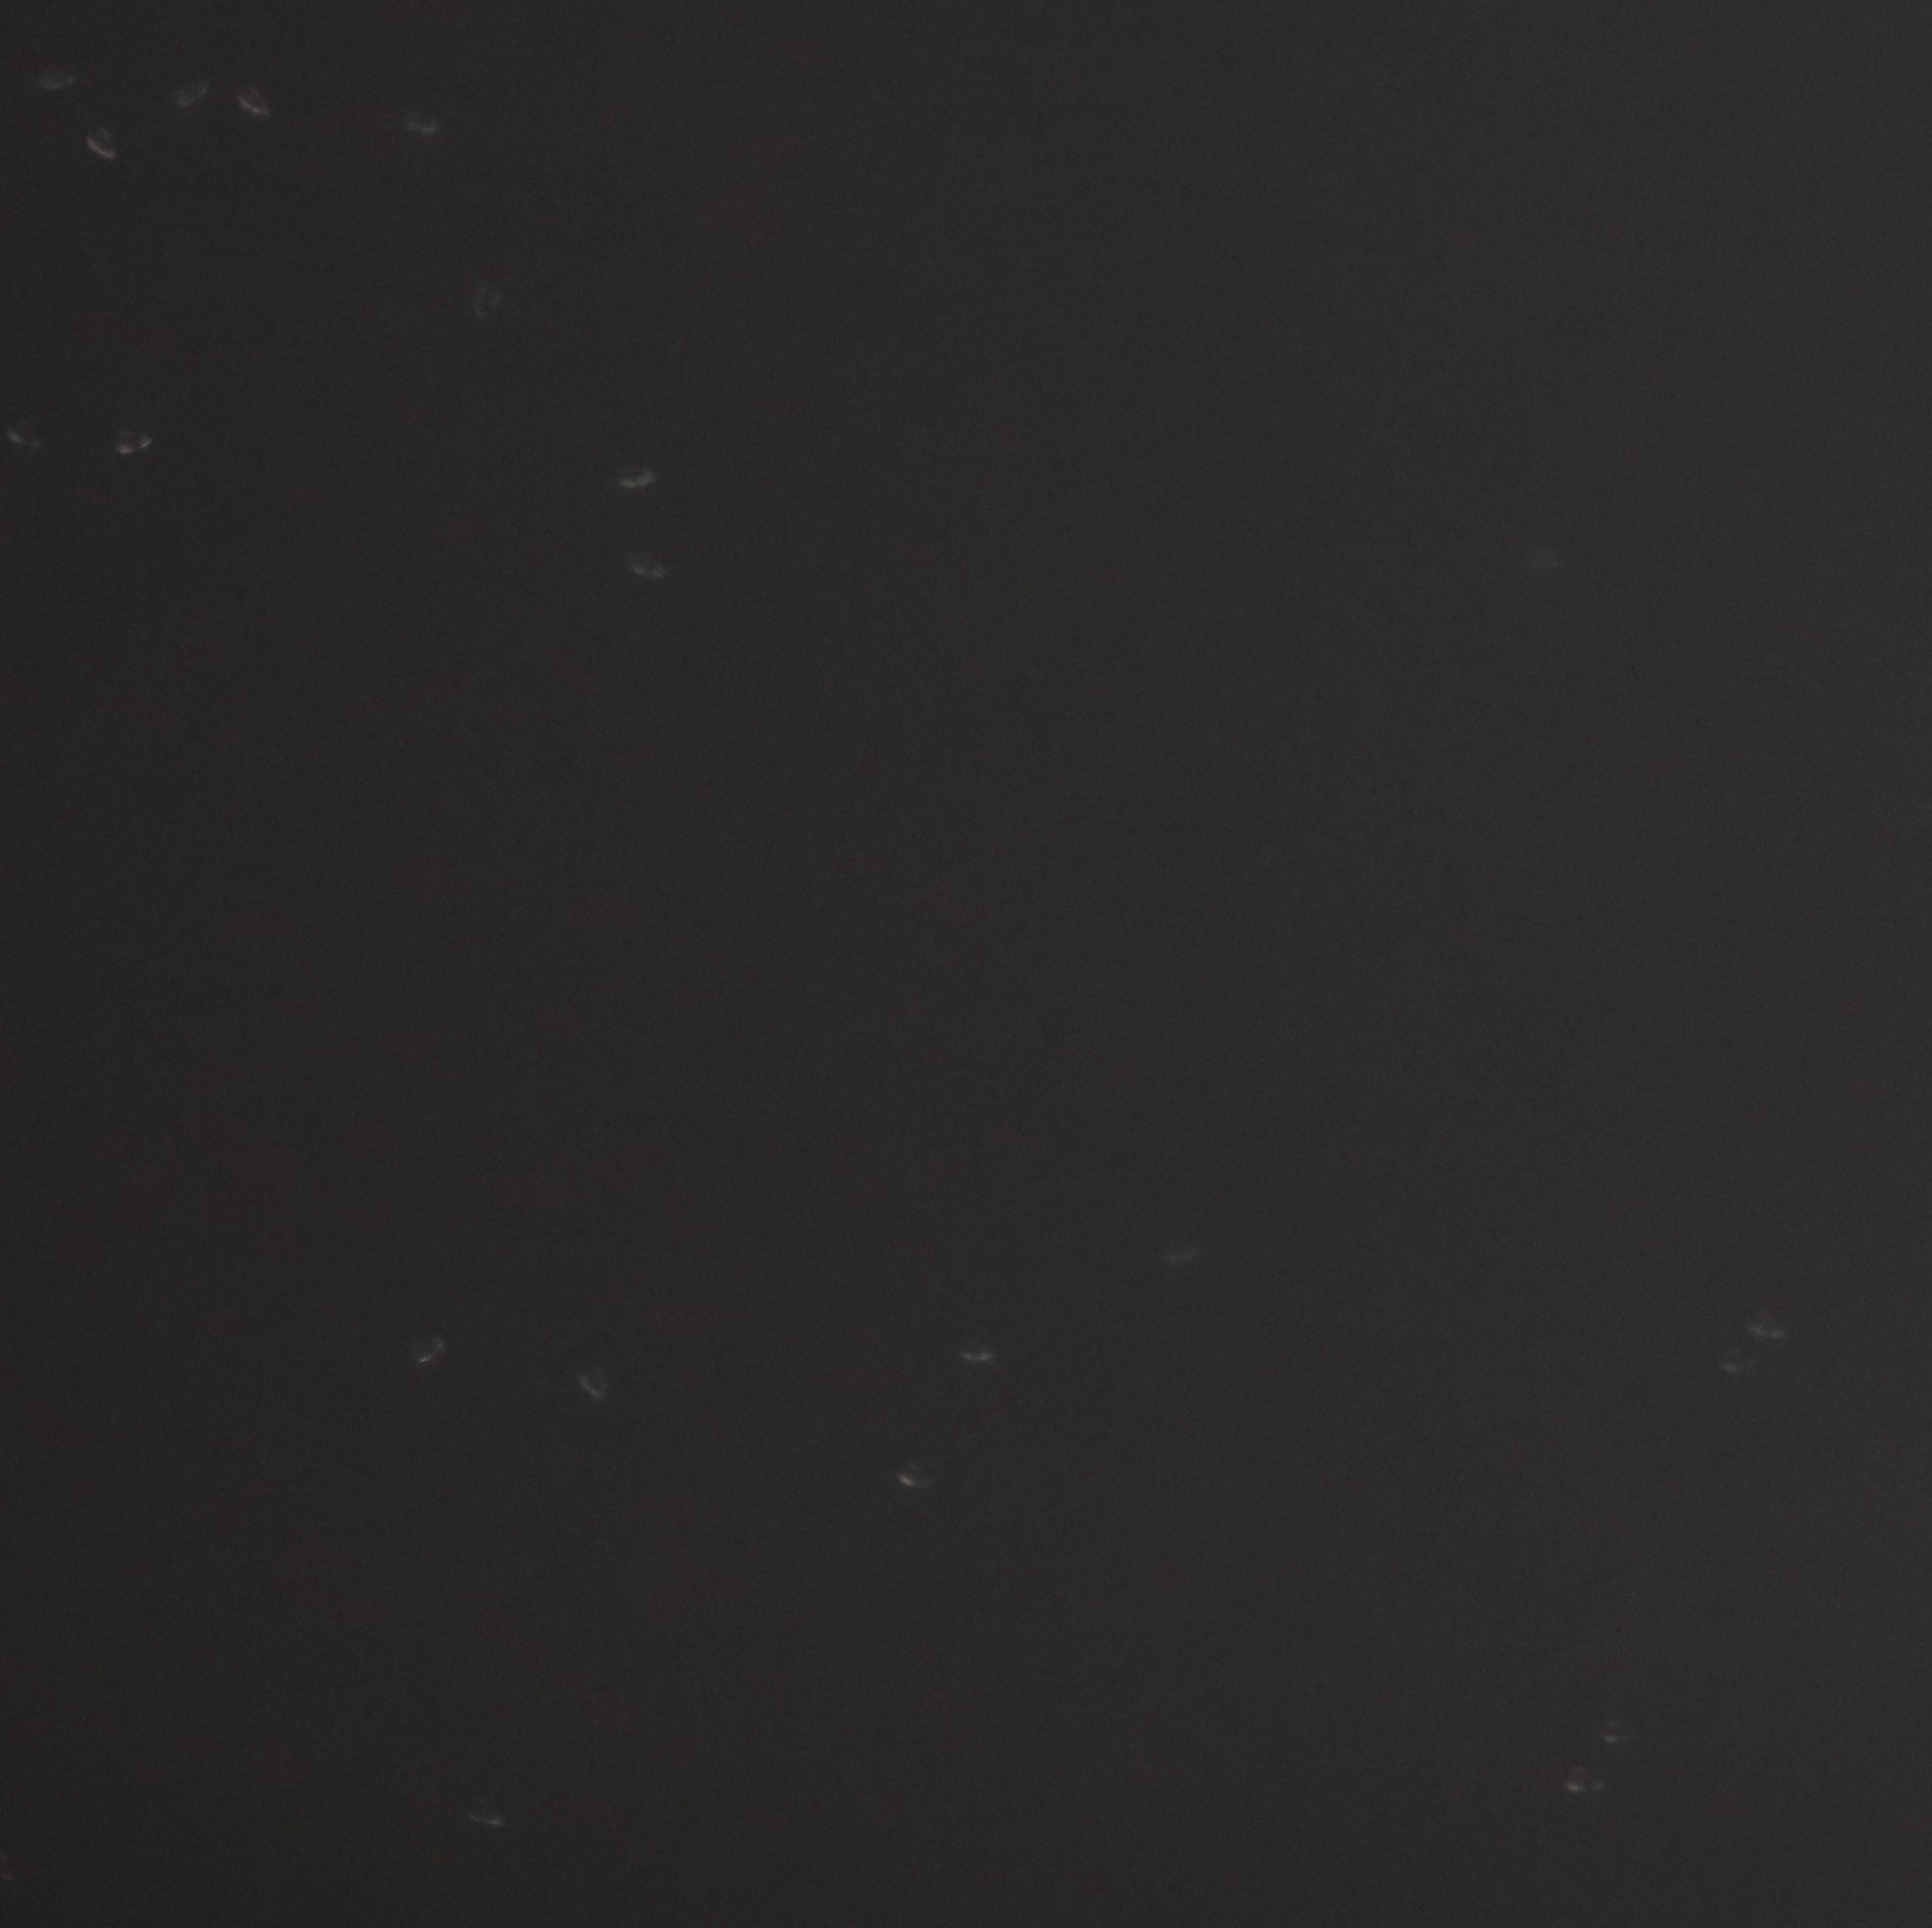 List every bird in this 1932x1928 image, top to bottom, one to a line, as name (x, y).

brant (50, 80)
brant (198, 88)
brant (252, 95)
brant (428, 127)
brant (100, 152)
brant (481, 300)
brant (123, 445)
brant (635, 476)
brant (647, 561)
brant (1183, 1252)
brant (1766, 1322)
brant (978, 1345)
brant (431, 1352)
brant (1730, 1362)
brant (596, 1381)
brant (909, 1477)
brant (1607, 1719)
brant (1576, 1786)
brant (475, 1810)